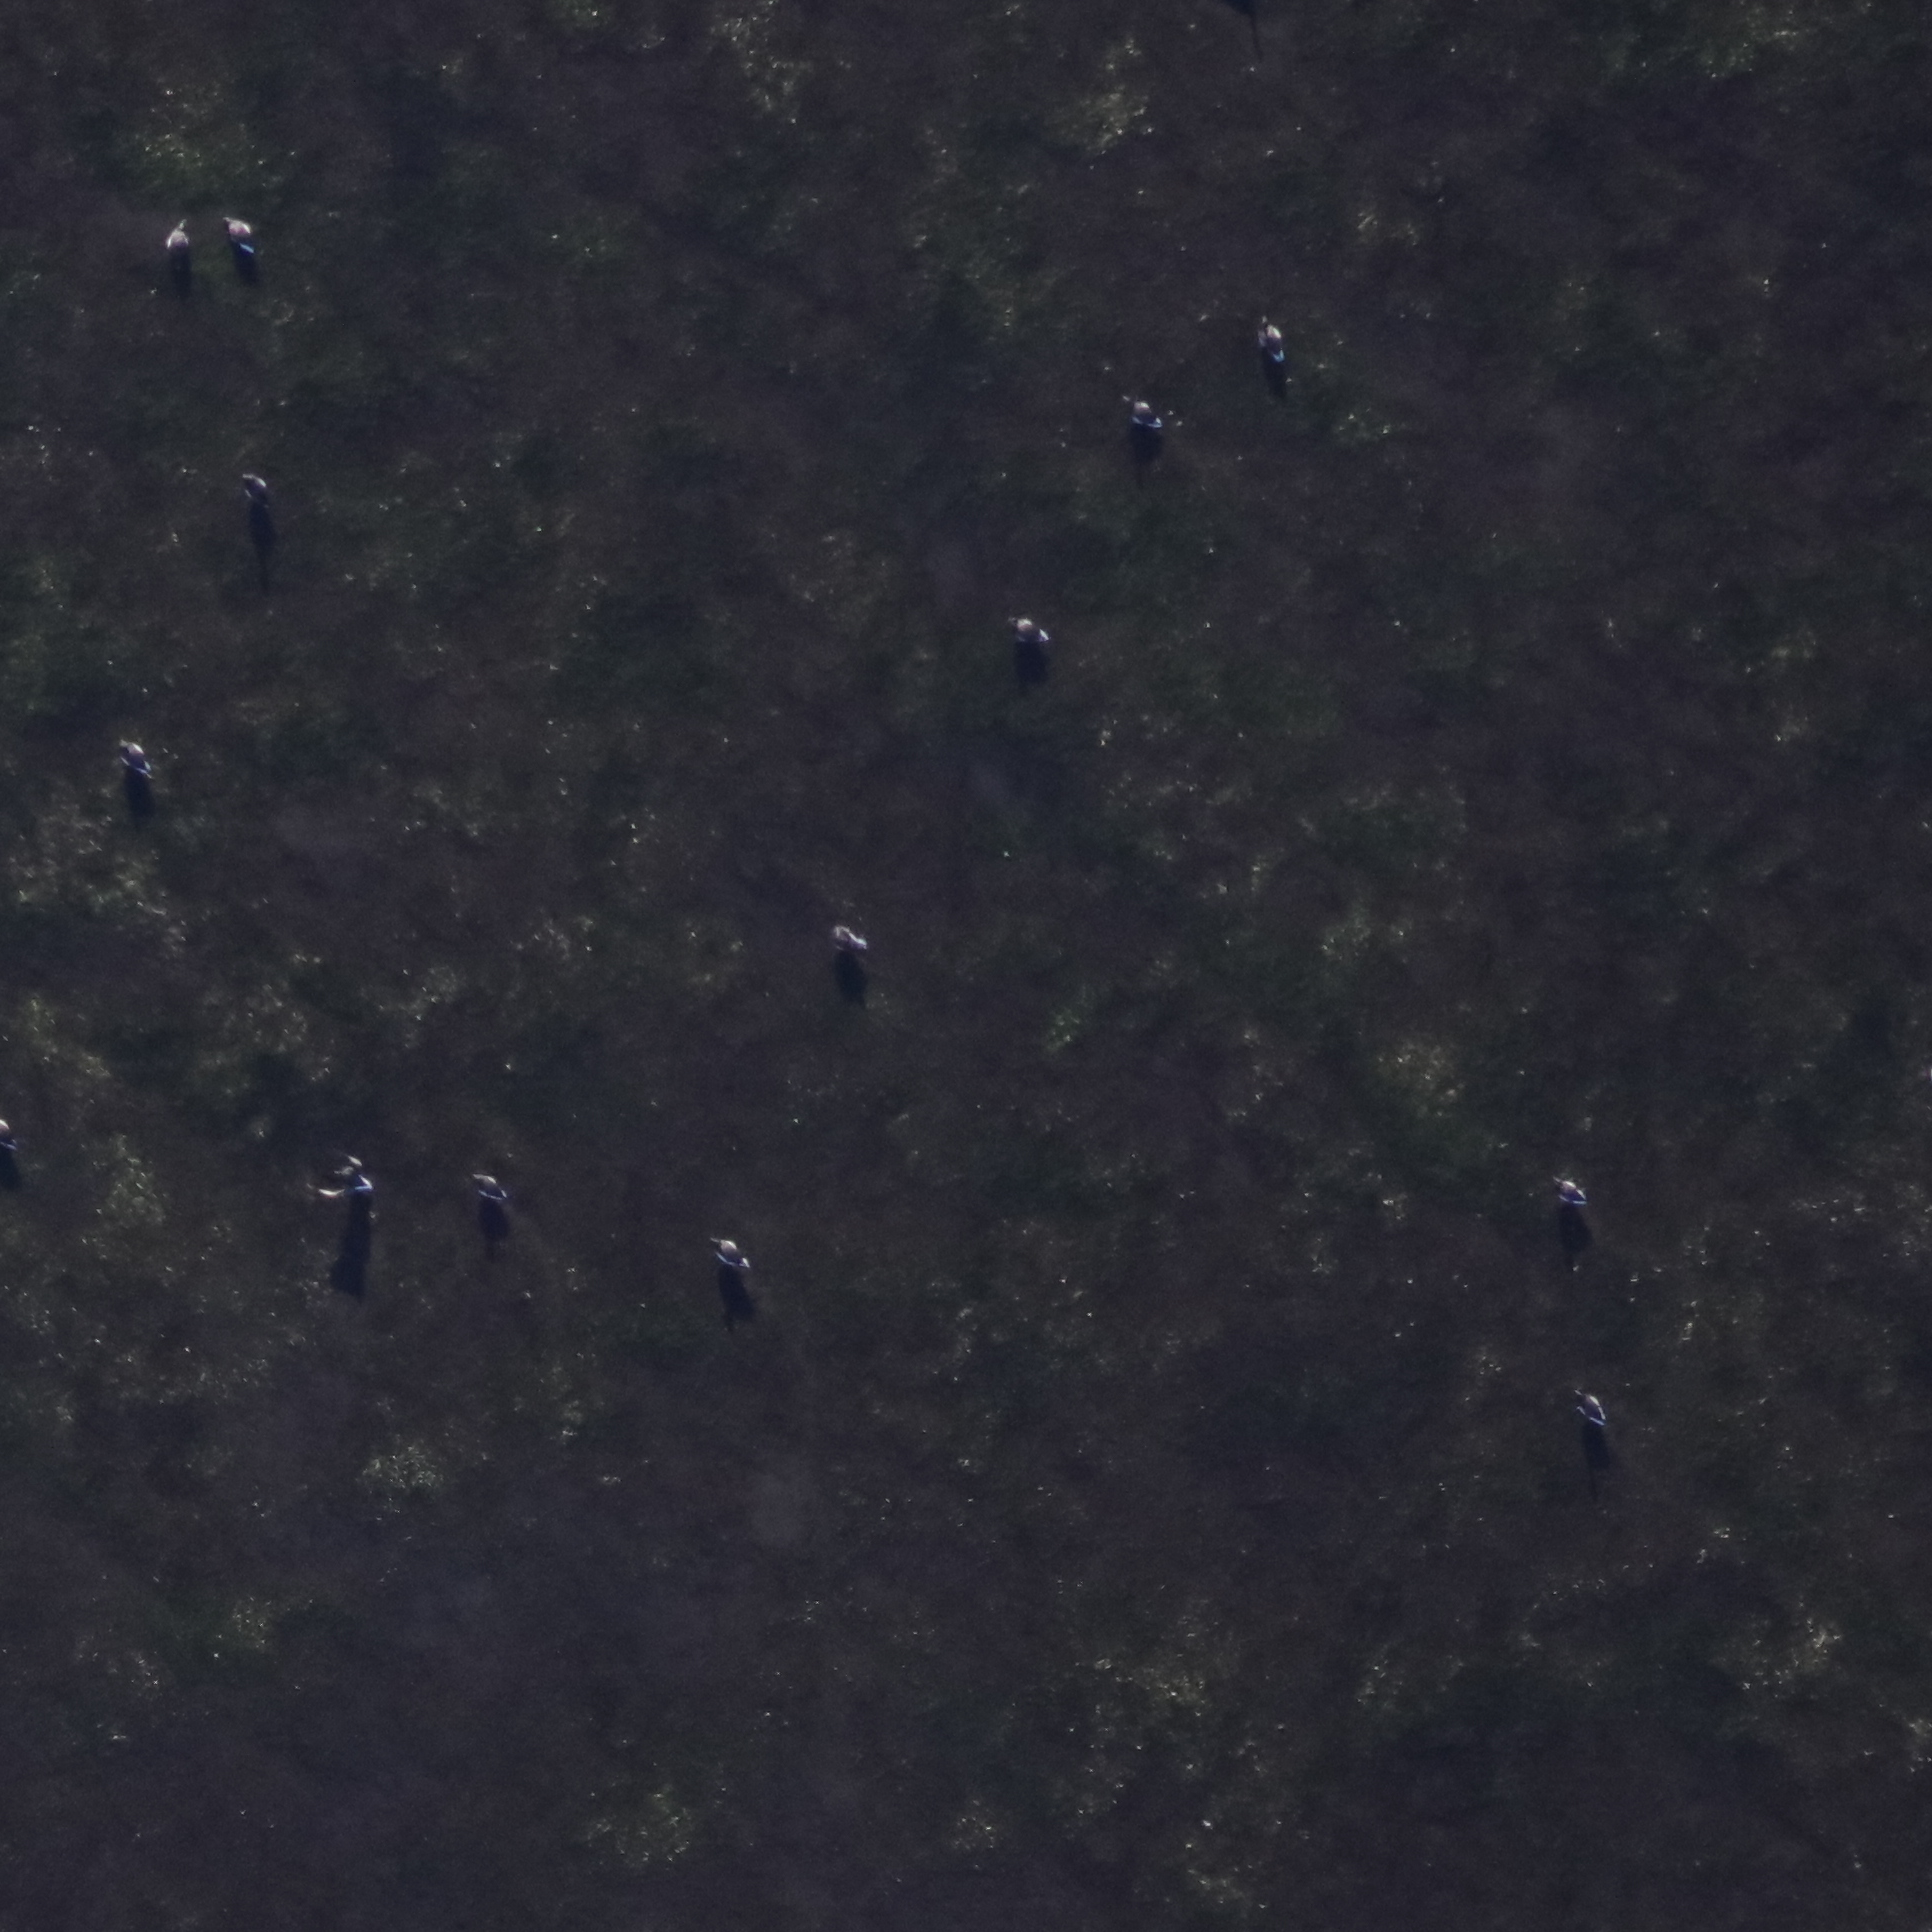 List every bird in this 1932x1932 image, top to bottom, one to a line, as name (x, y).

brant (240, 235)
brant (177, 245)
brant (1271, 342)
brant (1139, 409)
brant (256, 490)
brant (1030, 634)
brant (133, 751)
brant (845, 940)
brant (348, 1176)
brant (489, 1189)
brant (1573, 1192)
brant (729, 1253)
brant (1591, 1406)